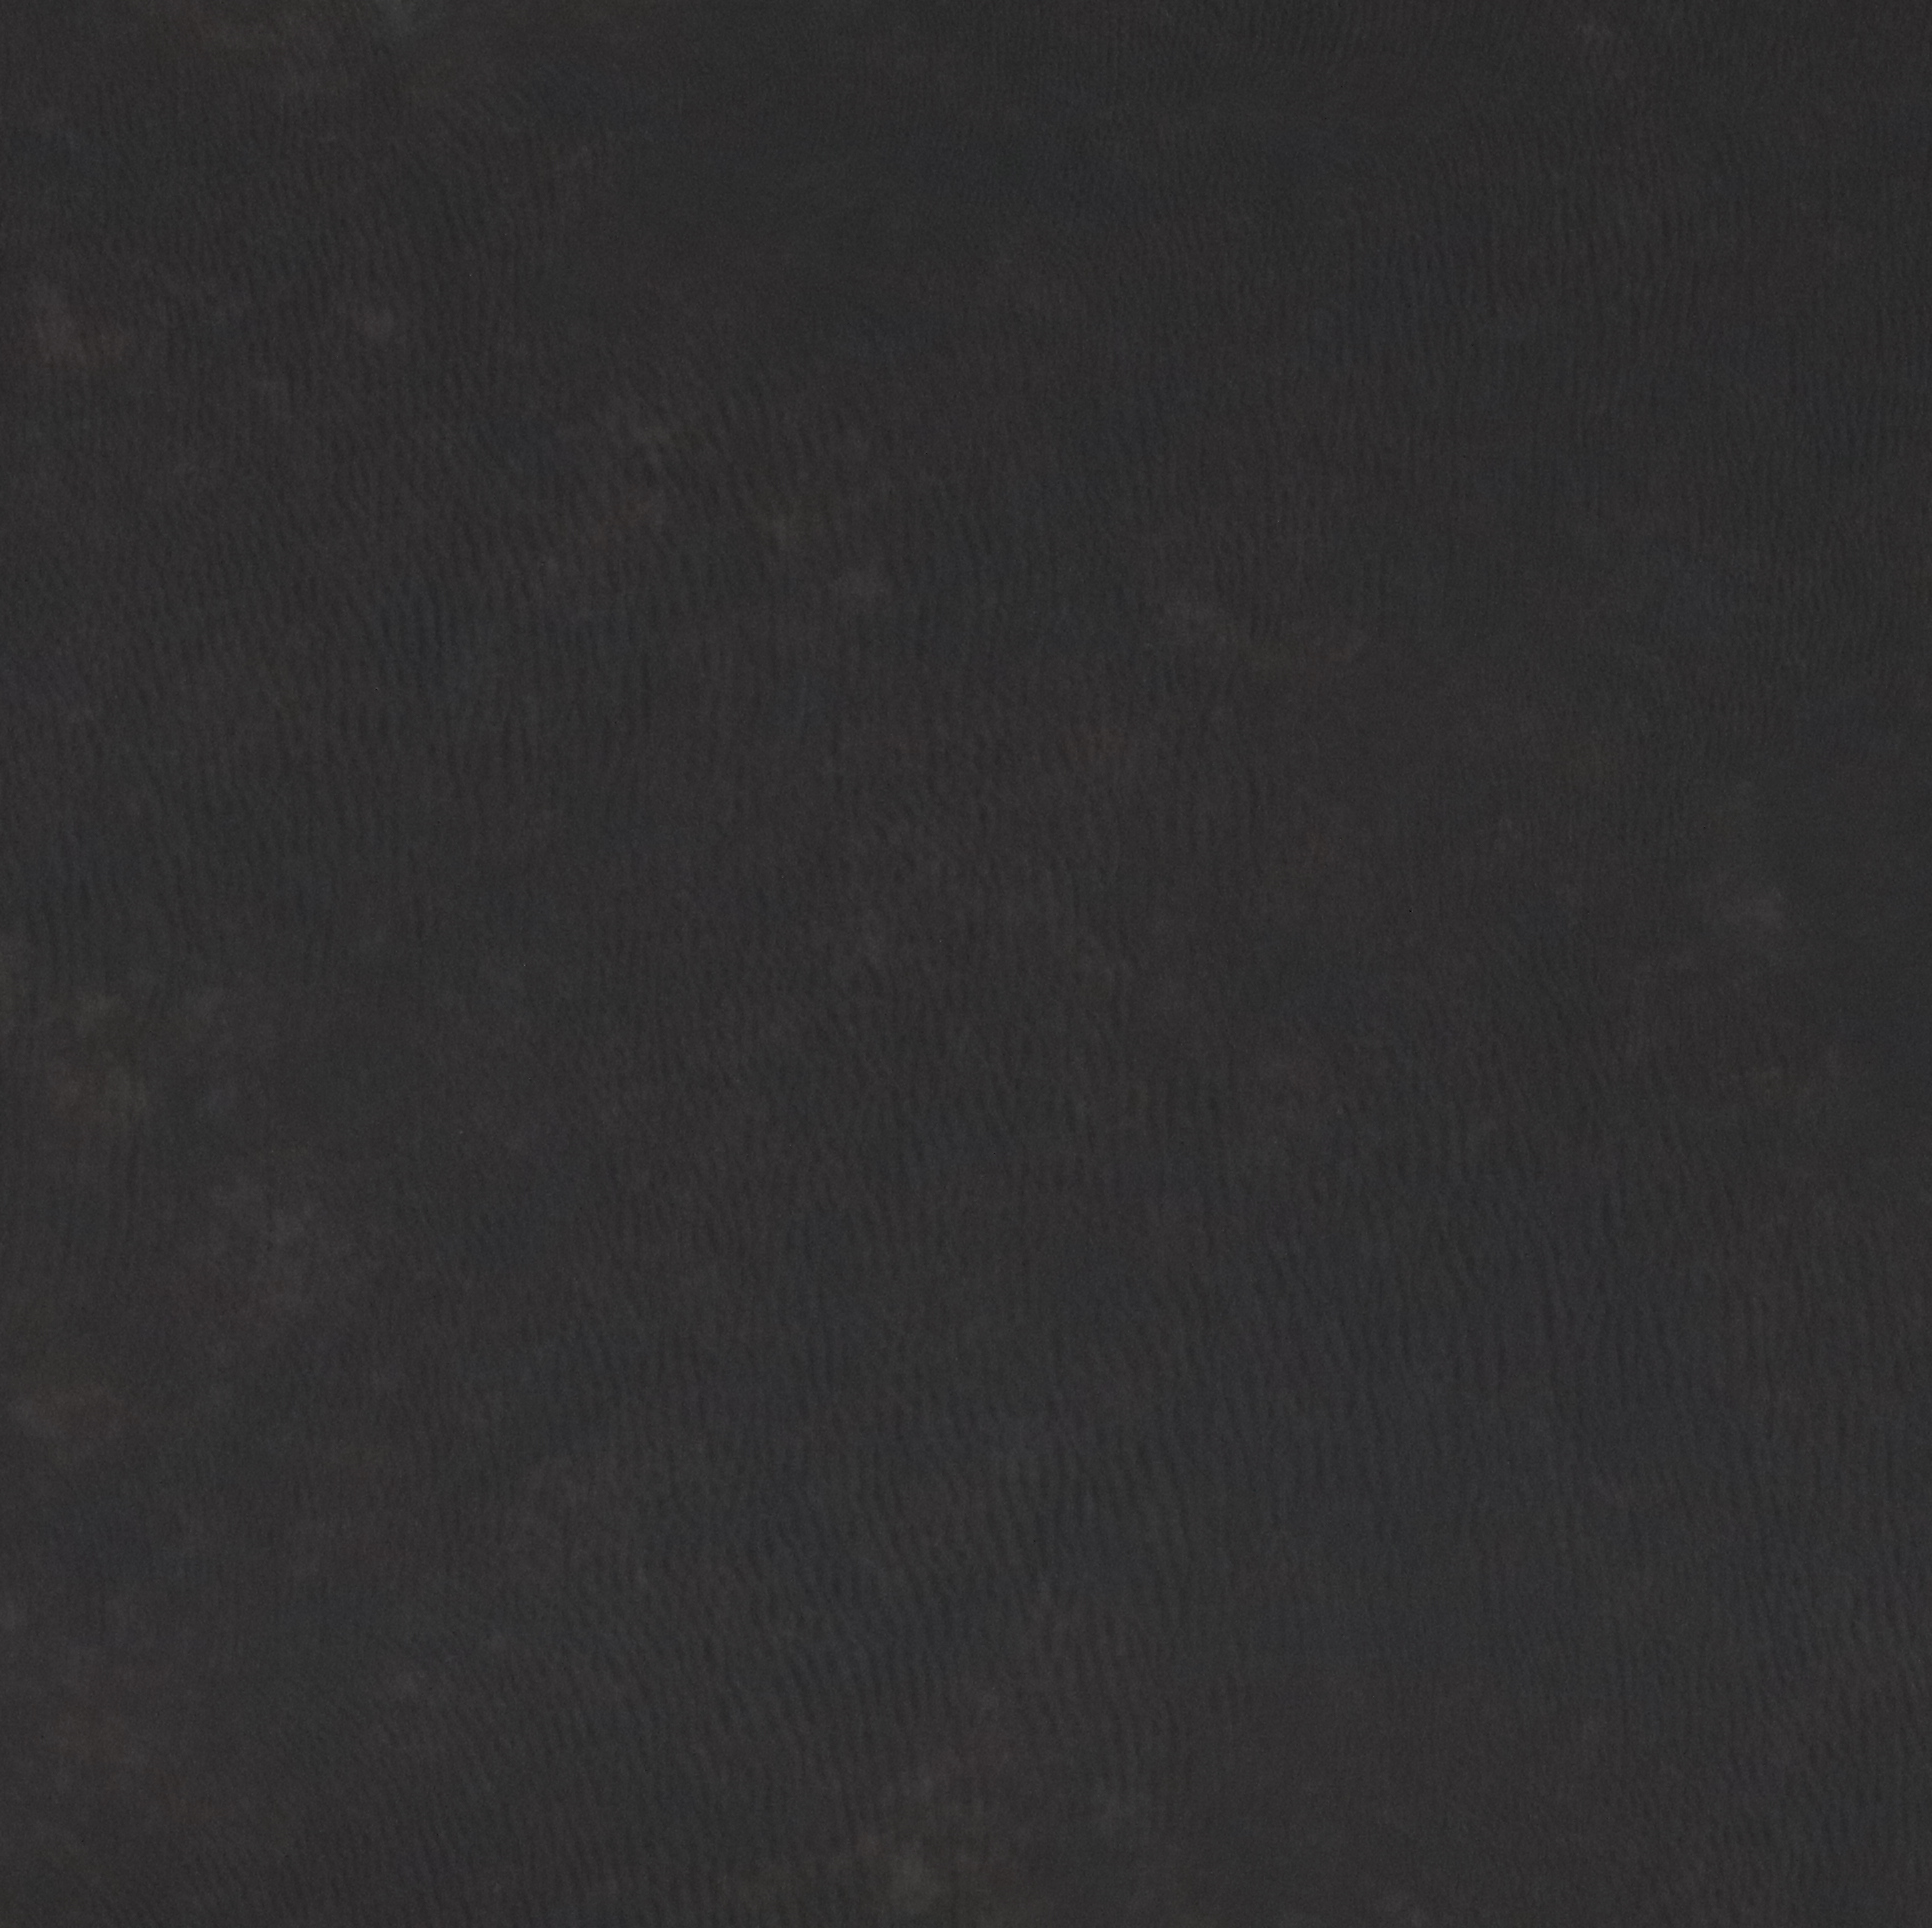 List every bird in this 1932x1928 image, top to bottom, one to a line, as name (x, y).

None